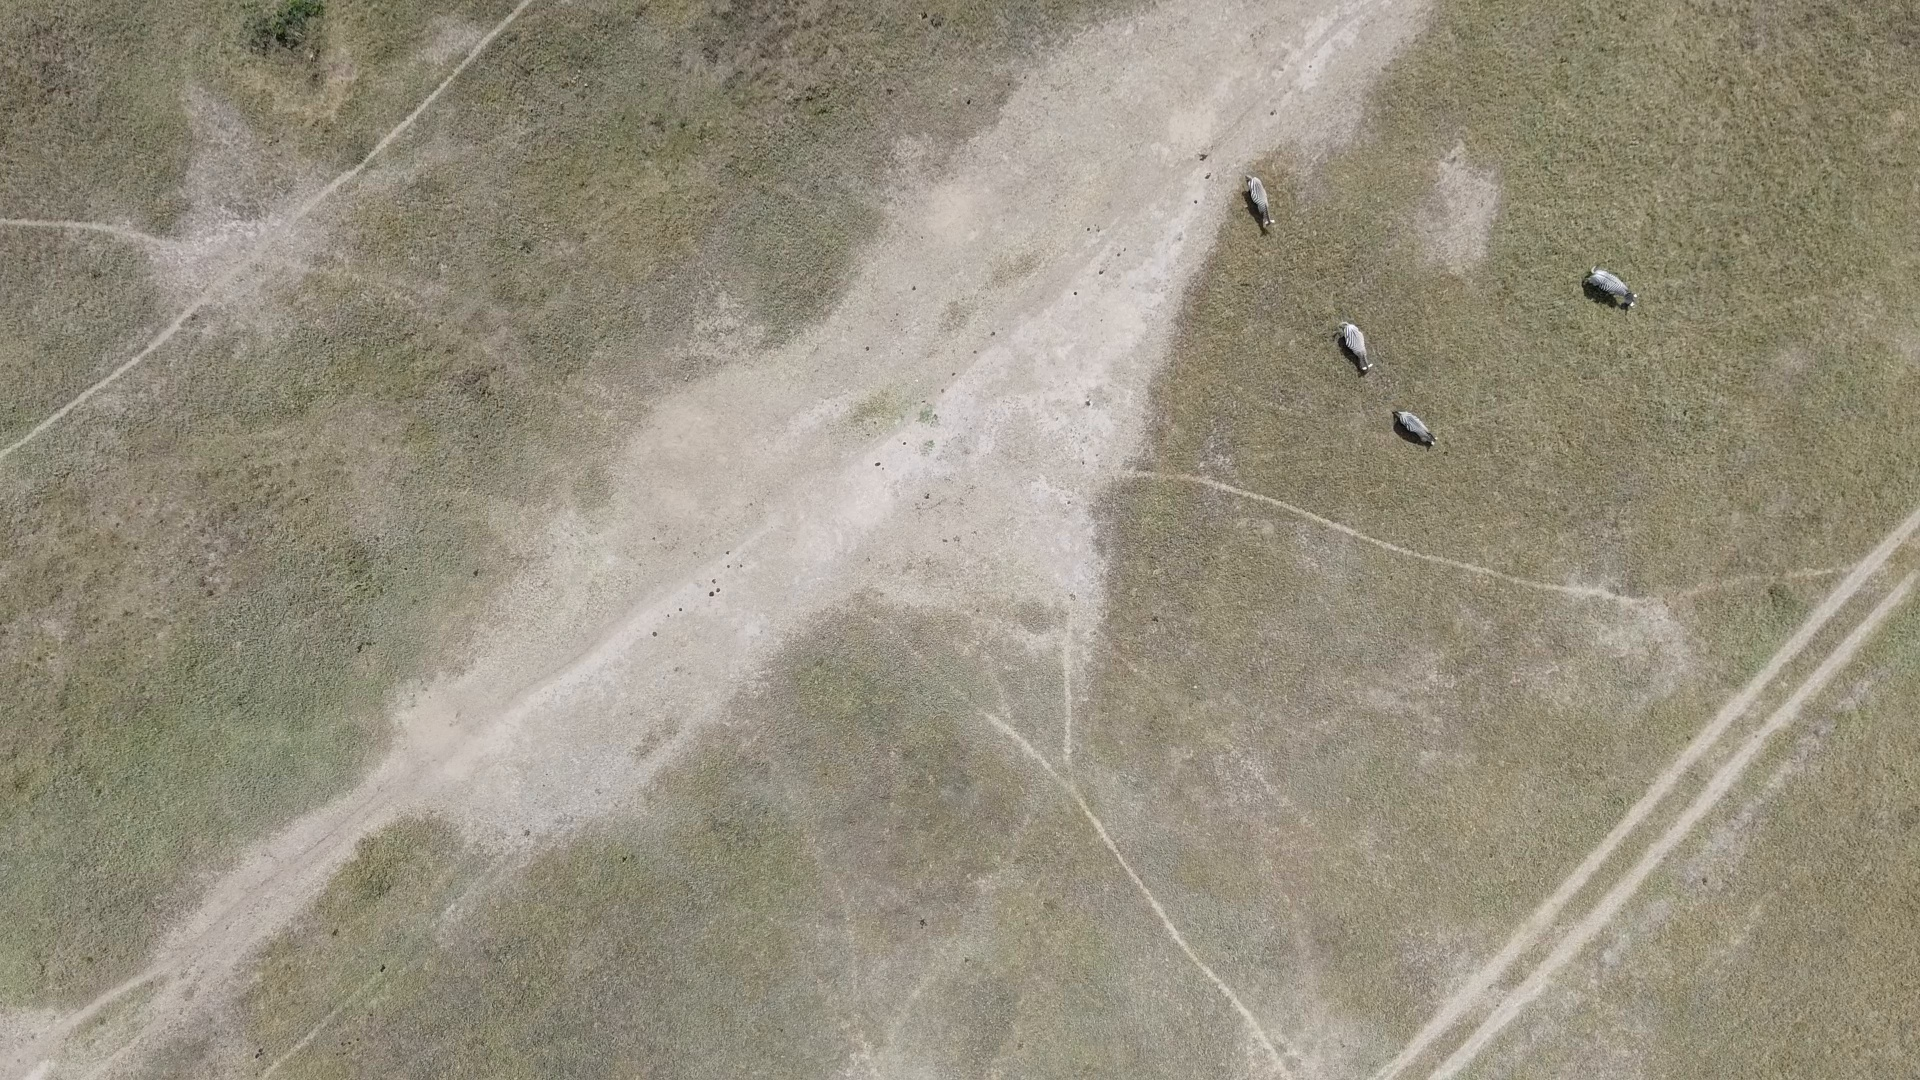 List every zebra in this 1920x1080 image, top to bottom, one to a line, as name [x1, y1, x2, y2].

zebra [1246, 176, 1275, 226]
zebra [1587, 269, 1634, 307]
zebra [1341, 319, 1370, 366]
zebra [1395, 410, 1434, 444]